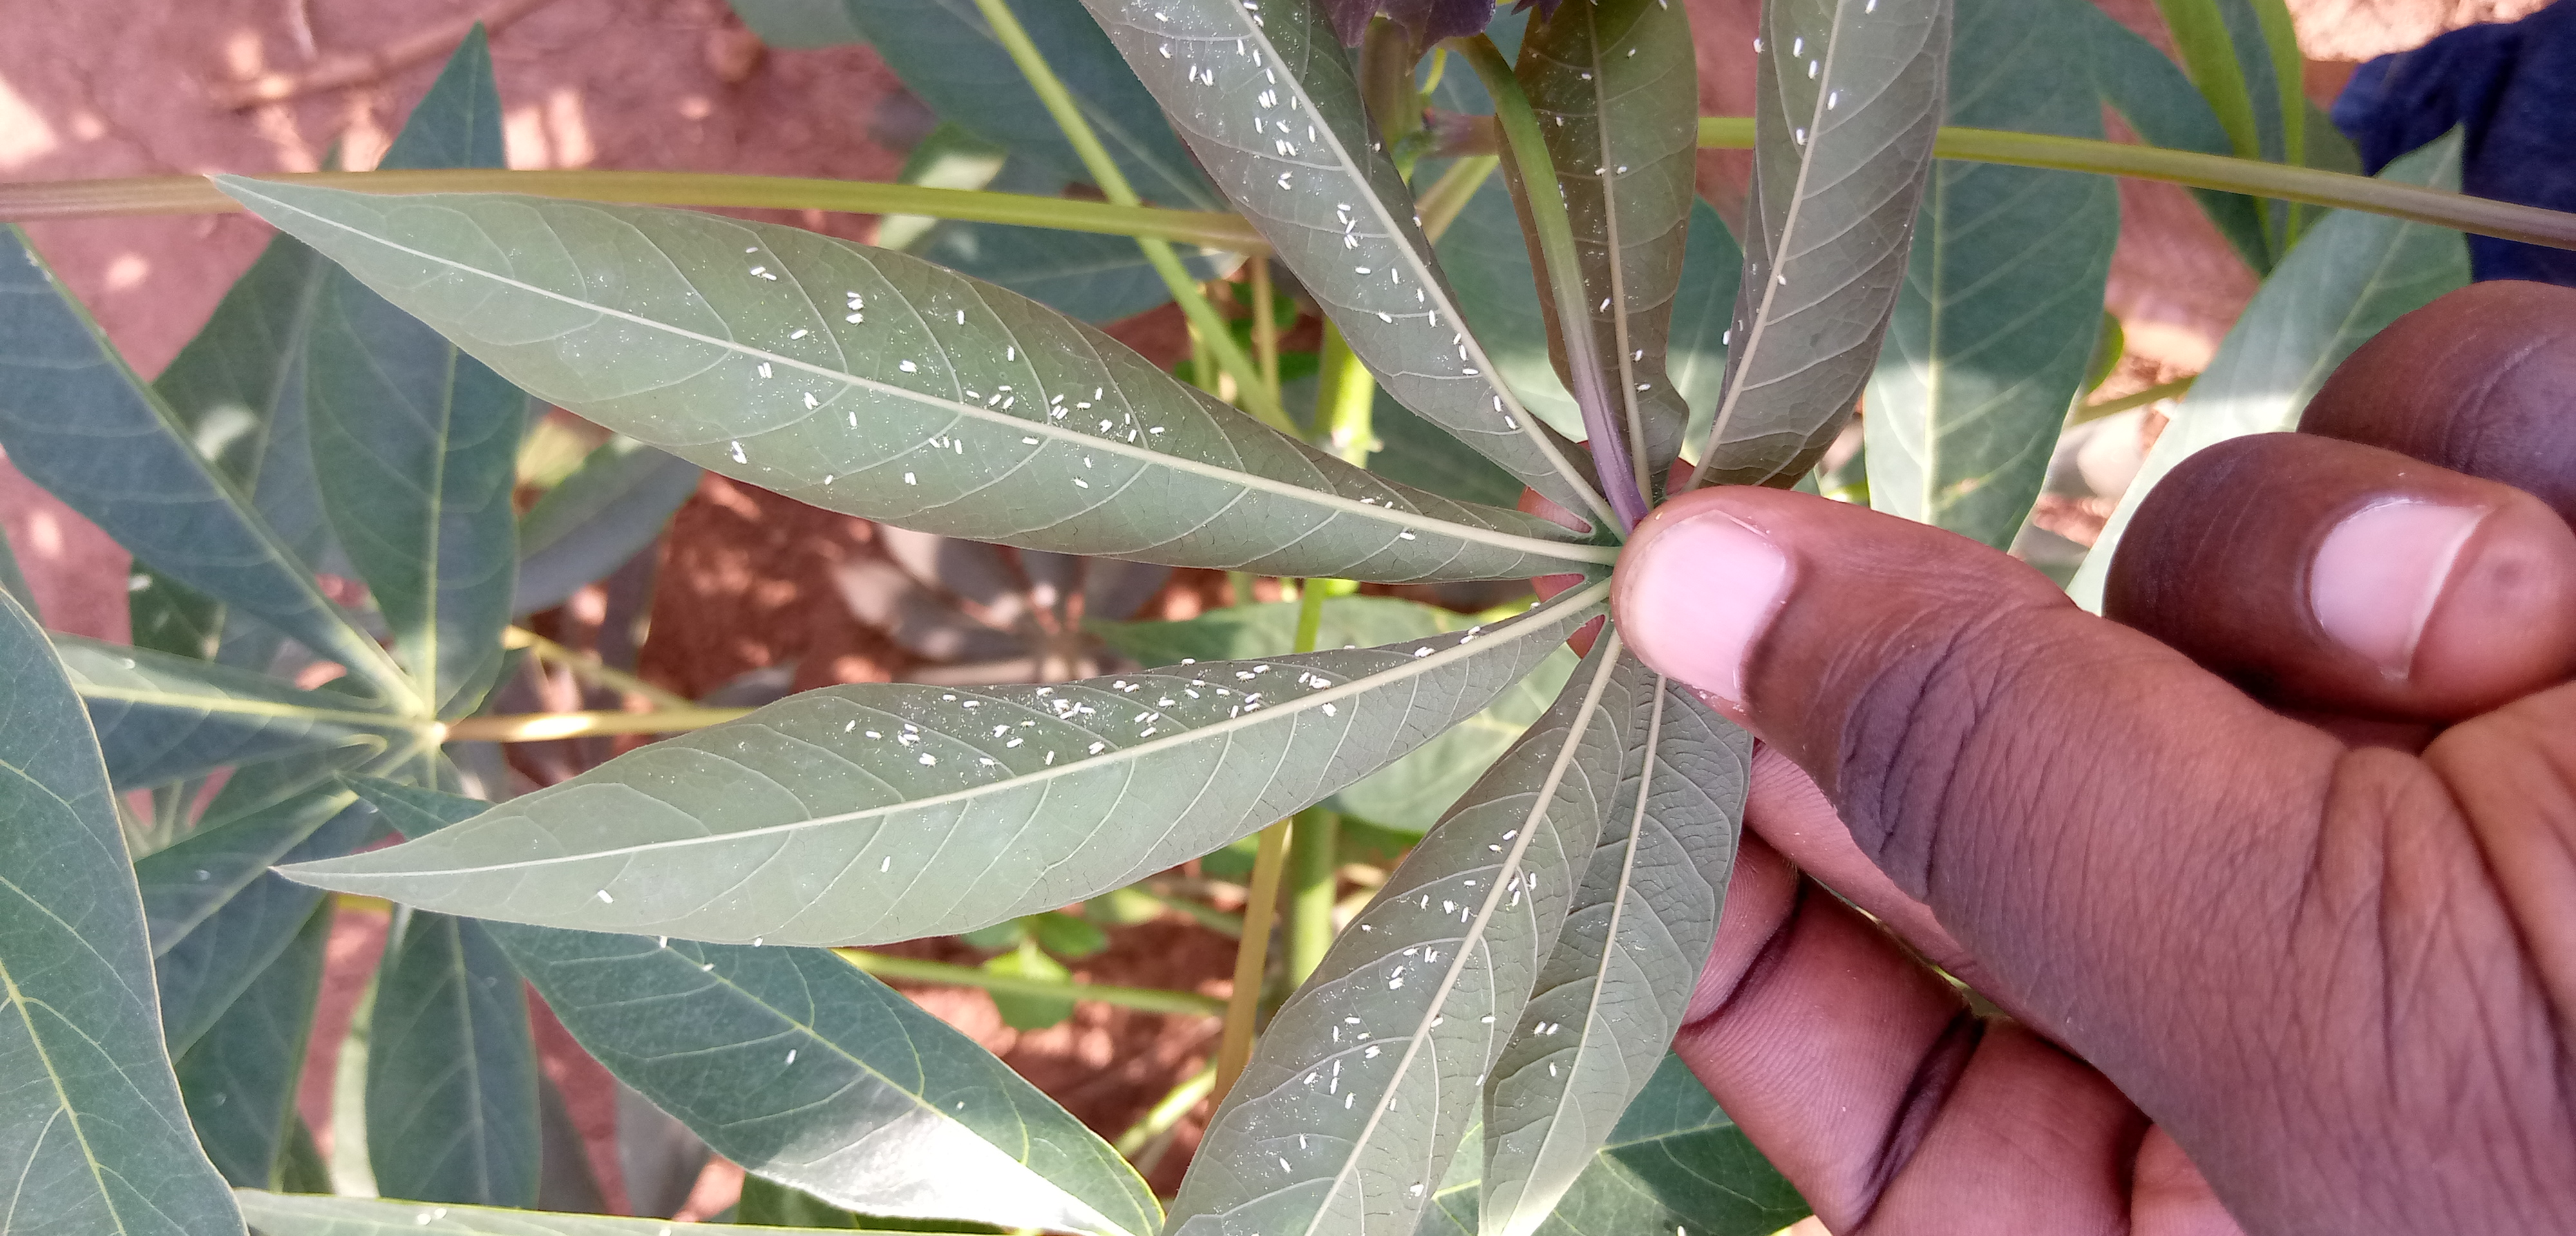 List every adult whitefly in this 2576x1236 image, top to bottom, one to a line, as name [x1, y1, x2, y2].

whitefly [1241, 1, 1261, 12]
whitefly [1657, 1, 1671, 12]
whitefly [1864, 1, 1879, 17]
whitefly [1151, 10, 1171, 24]
whitefly [1252, 13, 1265, 28]
whitefly [1791, 35, 1804, 59]
whitefly [1235, 35, 1248, 59]
whitefly [1750, 35, 1763, 55]
whitefly [1155, 45, 1176, 63]
whitefly [1251, 46, 1263, 70]
whitefly [1625, 46, 1639, 62]
whitefly [1806, 57, 1821, 81]
whitefly [1188, 62, 1198, 84]
whitefly [1264, 65, 1278, 86]
whitefly [1205, 66, 1217, 87]
whitefly [1199, 71, 1209, 88]
whitefly [1578, 71, 1594, 83]
whitefly [1268, 86, 1280, 106]
whitefly [1824, 88, 1842, 117]
whitefly [1261, 89, 1272, 109]
whitefly [1257, 93, 1266, 110]
whitefly [1289, 93, 1300, 114]
whitefly [1553, 114, 1567, 129]
whitefly [1252, 115, 1266, 135]
whitefly [1274, 118, 1292, 135]
whitefly [1305, 122, 1321, 146]
whitefly [1793, 125, 1808, 148]
whitefly [1278, 138, 1289, 154]
whitefly [1274, 138, 1284, 157]
whitefly [1284, 138, 1298, 157]
whitefly [1371, 140, 1384, 153]
whitefly [1614, 164, 1630, 177]
whitefly [1591, 165, 1611, 180]
whitefly [1277, 169, 1295, 180]
whitefly [1276, 179, 1294, 192]
whitefly [1336, 201, 1354, 212]
whitefly [1334, 209, 1349, 226]
whitefly [1412, 214, 1423, 229]
whitefly [1343, 218, 1356, 236]
whitefly [1347, 232, 1361, 250]
whitefly [1342, 235, 1353, 252]
whitefly [1352, 263, 1373, 276]
whitefly [748, 264, 768, 276]
whitefly [1389, 265, 1401, 287]
whitefly [1773, 270, 1788, 287]
whitefly [761, 271, 779, 282]
whitefly [1415, 285, 1428, 304]
whitefly [846, 290, 864, 298]
whitefly [1596, 295, 1613, 315]
whitefly [846, 297, 864, 308]
whitefly [852, 301, 866, 313]
whitefly [956, 304, 968, 328]
whitefly [1426, 306, 1439, 330]
whitefly [1376, 309, 1397, 325]
whitefly [841, 311, 870, 333]
whitefly [848, 315, 866, 327]
whitefly [1719, 327, 1734, 348]
whitefly [789, 328, 811, 342]
whitefly [1450, 330, 1464, 348]
whitefly [1001, 342, 1025, 366]
whitefly [1457, 342, 1470, 363]
whitefly [1632, 347, 1645, 364]
whitefly [901, 358, 919, 368]
whitefly [763, 360, 776, 382]
whitefly [755, 362, 766, 379]
whitefly [898, 362, 919, 377]
whitefly [1461, 366, 1481, 377]
whitefly [1633, 381, 1654, 393]
whitefly [997, 382, 1016, 393]
whitefly [1092, 384, 1106, 404]
whitefly [963, 387, 983, 402]
whitefly [804, 390, 821, 407]
whitefly [1049, 391, 1067, 406]
whitefly [986, 391, 1003, 407]
whitefly [1490, 392, 1504, 414]
whitefly [1000, 393, 1016, 411]
whitefly [803, 395, 813, 411]
whitefly [1075, 399, 1093, 413]
whitefly [1050, 402, 1063, 417]
whitefly [1055, 406, 1070, 422]
whitefly [847, 407, 863, 430]
whitefly [1123, 410, 1133, 427]
whitefly [1502, 413, 1520, 433]
whitefly [1099, 417, 1110, 428]
whitefly [1099, 419, 1115, 435]
whitefly [1148, 423, 1171, 438]
whitefly [1125, 427, 1139, 447]
whitefly [942, 433, 953, 451]
whitefly [1018, 434, 1041, 447]
whitefly [927, 435, 943, 450]
whitefly [952, 436, 967, 456]
whitefly [729, 438, 744, 453]
whitefly [737, 451, 750, 466]
whitefly [730, 452, 741, 464]
whitefly [1083, 453, 1094, 471]
whitefly [822, 470, 837, 489]
whitefly [909, 470, 918, 487]
whitefly [903, 472, 911, 485]
whitefly [1070, 474, 1090, 491]
whitefly [1358, 495, 1376, 504]
whitefly [1382, 496, 1395, 510]
whitefly [1396, 529, 1417, 542]
whitefly [1526, 597, 1543, 613]
whitefly [1466, 623, 1484, 635]
whitefly [1457, 634, 1482, 646]
whitefly [1413, 644, 1427, 659]
whitefly [1421, 646, 1435, 659]
whitefly [1179, 655, 1198, 668]
whitefly [1251, 660, 1272, 674]
whitefly [1232, 667, 1248, 678]
whitefly [1294, 668, 1312, 687]
whitefly [1238, 670, 1259, 682]
whitefly [1309, 671, 1317, 690]
whitefly [1316, 675, 1332, 687]
whitefly [1110, 678, 1128, 690]
whitefly [1189, 678, 1207, 689]
whitefly [1310, 680, 1329, 690]
whitefly [1124, 682, 1144, 695]
whitefly [1034, 684, 1056, 698]
whitefly [1213, 686, 1233, 698]
whitefly [1183, 687, 1203, 704]
whitefly [1244, 690, 1263, 704]
whitefly [939, 691, 958, 702]
whitefly [961, 697, 984, 711]
whitefly [1050, 697, 1072, 704]
whitefly [1070, 698, 1081, 715]
whitefly [1153, 698, 1180, 708]
whitefly [1244, 700, 1264, 713]
whitefly [1327, 701, 1338, 713]
whitefly [1052, 702, 1070, 709]
whitefly [1226, 702, 1241, 720]
whitefly [1321, 702, 1334, 718]
whitefly [1077, 704, 1100, 716]
whitefly [1059, 709, 1075, 722]
whitefly [1132, 710, 1151, 725]
whitefly [1146, 710, 1161, 724]
whitefly [844, 716, 859, 735]
whitefly [1017, 716, 1037, 729]
whitefly [902, 720, 920, 733]
whitefly [992, 723, 1009, 742]
whitefly [1139, 724, 1159, 740]
whitefly [863, 728, 883, 742]
whitefly [893, 730, 911, 752]
whitefly [901, 731, 920, 743]
whitefly [1003, 735, 1025, 751]
whitefly [1086, 740, 1103, 750]
whitefly [1088, 741, 1107, 757]
whitefly [1042, 745, 1057, 768]
whitefly [920, 750, 938, 762]
whitefly [976, 753, 999, 771]
whitefly [916, 756, 937, 767]
whitefly [1502, 825, 1520, 841]
whitefly [1486, 840, 1502, 854]
whitefly [877, 850, 898, 877]
whitefly [1528, 868, 1539, 892]
whitefly [1507, 874, 1522, 892]
whitefly [1461, 875, 1476, 888]
whitefly [595, 883, 618, 906]
whitefly [1508, 886, 1522, 910]
whitefly [1415, 889, 1433, 913]
whitefly [1443, 897, 1452, 916]
whitefly [1448, 898, 1457, 913]
whitefly [1458, 904, 1475, 926]
whitefly [1359, 921, 1374, 933]
whitefly [748, 932, 768, 951]
whitefly [657, 935, 669, 951]
whitefly [1423, 942, 1431, 965]
whitefly [1401, 945, 1421, 957]
whitefly [1429, 946, 1439, 963]
whitefly [701, 960, 719, 975]
whitefly [1388, 962, 1405, 979]
whitefly [1388, 975, 1405, 984]
whitefly [1389, 981, 1405, 991]
whitefly [1481, 1012, 1499, 1027]
whitefly [1343, 1013, 1365, 1027]
whitefly [1430, 1013, 1446, 1029]
whitefly [1531, 1018, 1548, 1038]
whitefly [1545, 1019, 1559, 1037]
whitefly [1331, 1022, 1342, 1045]
whitefly [1354, 1031, 1371, 1043]
whitefly [781, 1044, 802, 1069]
whitefly [1364, 1044, 1379, 1054]
whitefly [1364, 1048, 1381, 1060]
whitefly [1331, 1058, 1343, 1077]
whitefly [1548, 1058, 1558, 1078]
whitefly [1301, 1069, 1321, 1087]
whitefly [1472, 1073, 1486, 1090]
whitefly [1327, 1076, 1339, 1096]
whitefly [1340, 1087, 1358, 1112]
whitefly [1384, 1094, 1401, 1114]
whitefly [1296, 1129, 1310, 1152]
whitefly [1276, 1155, 1293, 1175]
whitefly [1406, 1179, 1426, 1202]